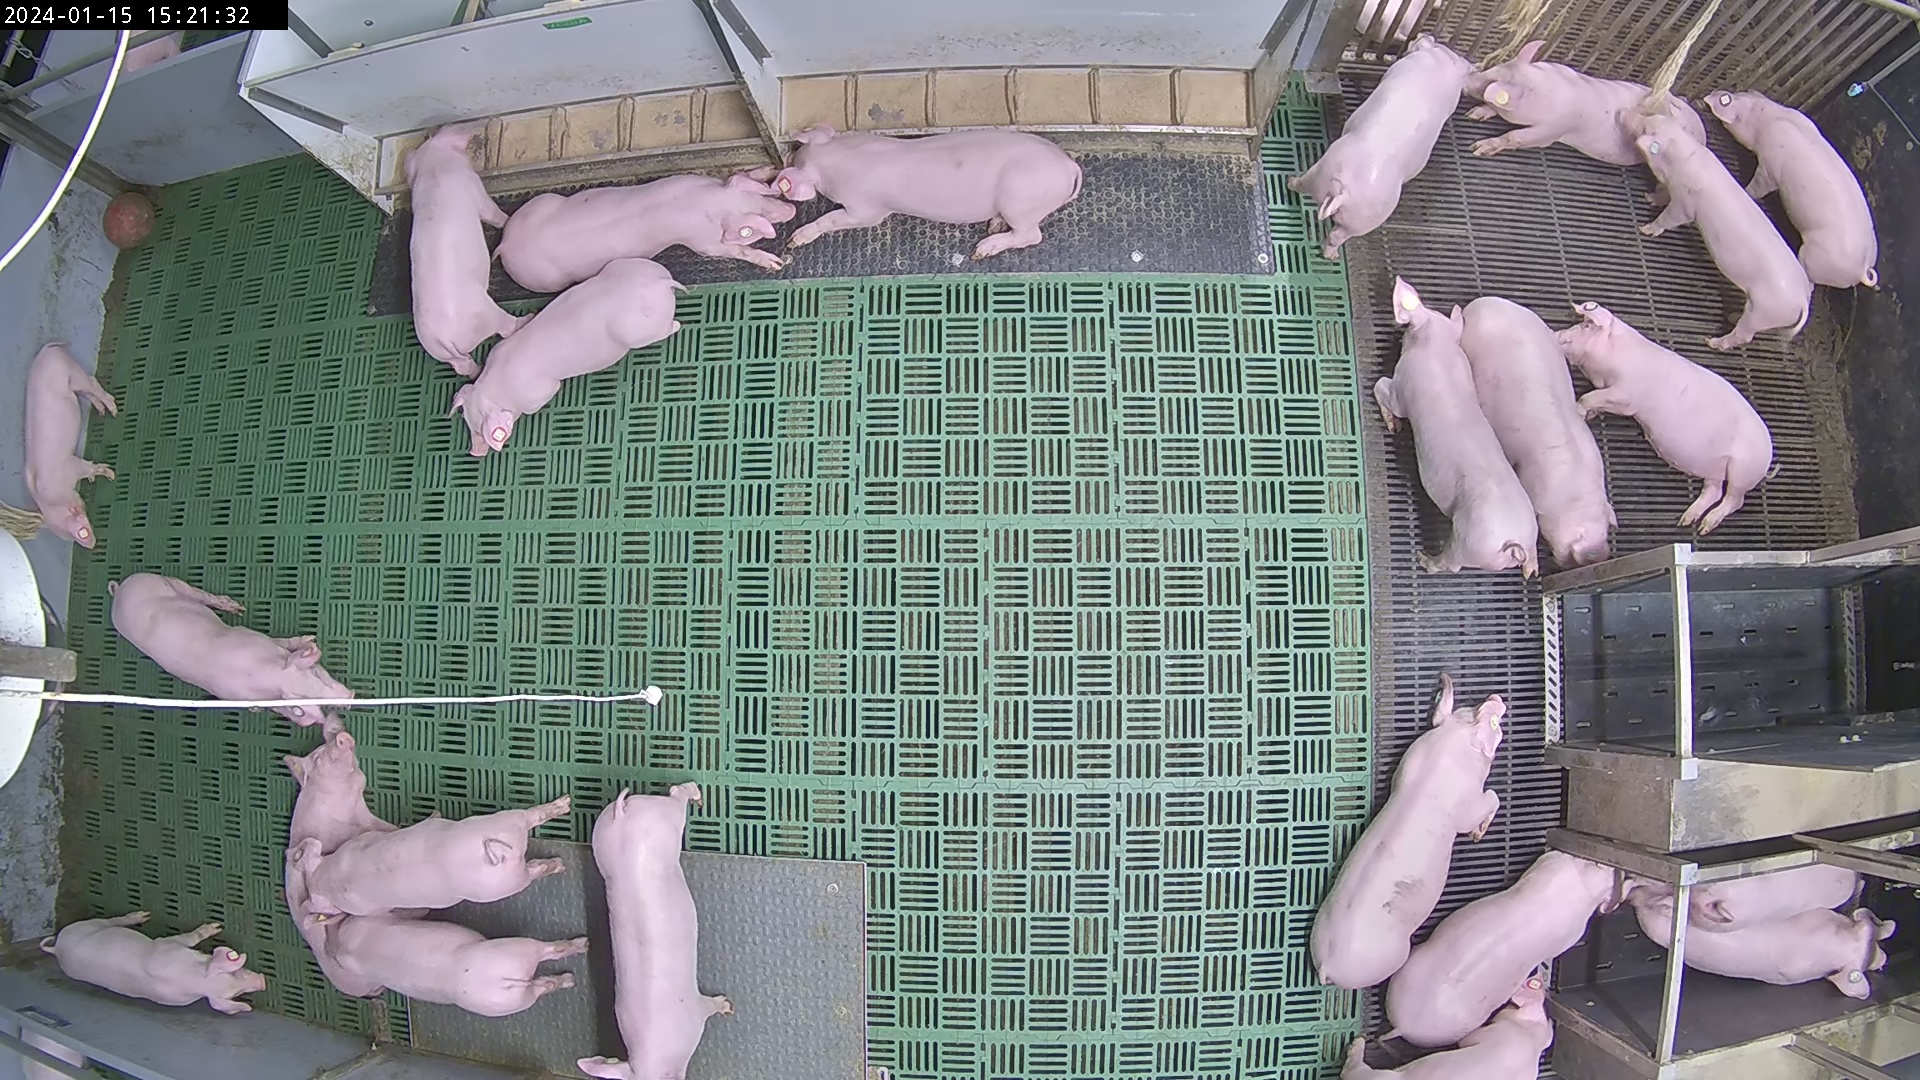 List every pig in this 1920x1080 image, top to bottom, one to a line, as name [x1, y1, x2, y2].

pig [1348, 0, 1446, 48]
pig [119, 30, 181, 77]
pig [1288, 32, 1476, 258]
pig [1460, 39, 1705, 167]
pig [1704, 87, 1882, 293]
pig [1615, 101, 1812, 348]
pig [769, 123, 1086, 259]
pig [402, 124, 535, 378]
pig [488, 163, 797, 297]
pig [450, 255, 694, 457]
pig [1372, 277, 1543, 581]
pig [1462, 297, 1620, 572]
pig [1555, 301, 1781, 539]
pig [21, 340, 118, 548]
pig [105, 572, 355, 726]
pig [1309, 673, 1507, 989]
pig [283, 714, 400, 998]
pig [577, 779, 736, 1080]
pig [282, 797, 570, 932]
pig [1373, 850, 1634, 1045]
pig [1624, 862, 1863, 933]
pig [1633, 905, 1893, 1002]
pig [304, 907, 588, 1018]
pig [39, 909, 265, 1013]
pig [1338, 971, 1557, 1080]